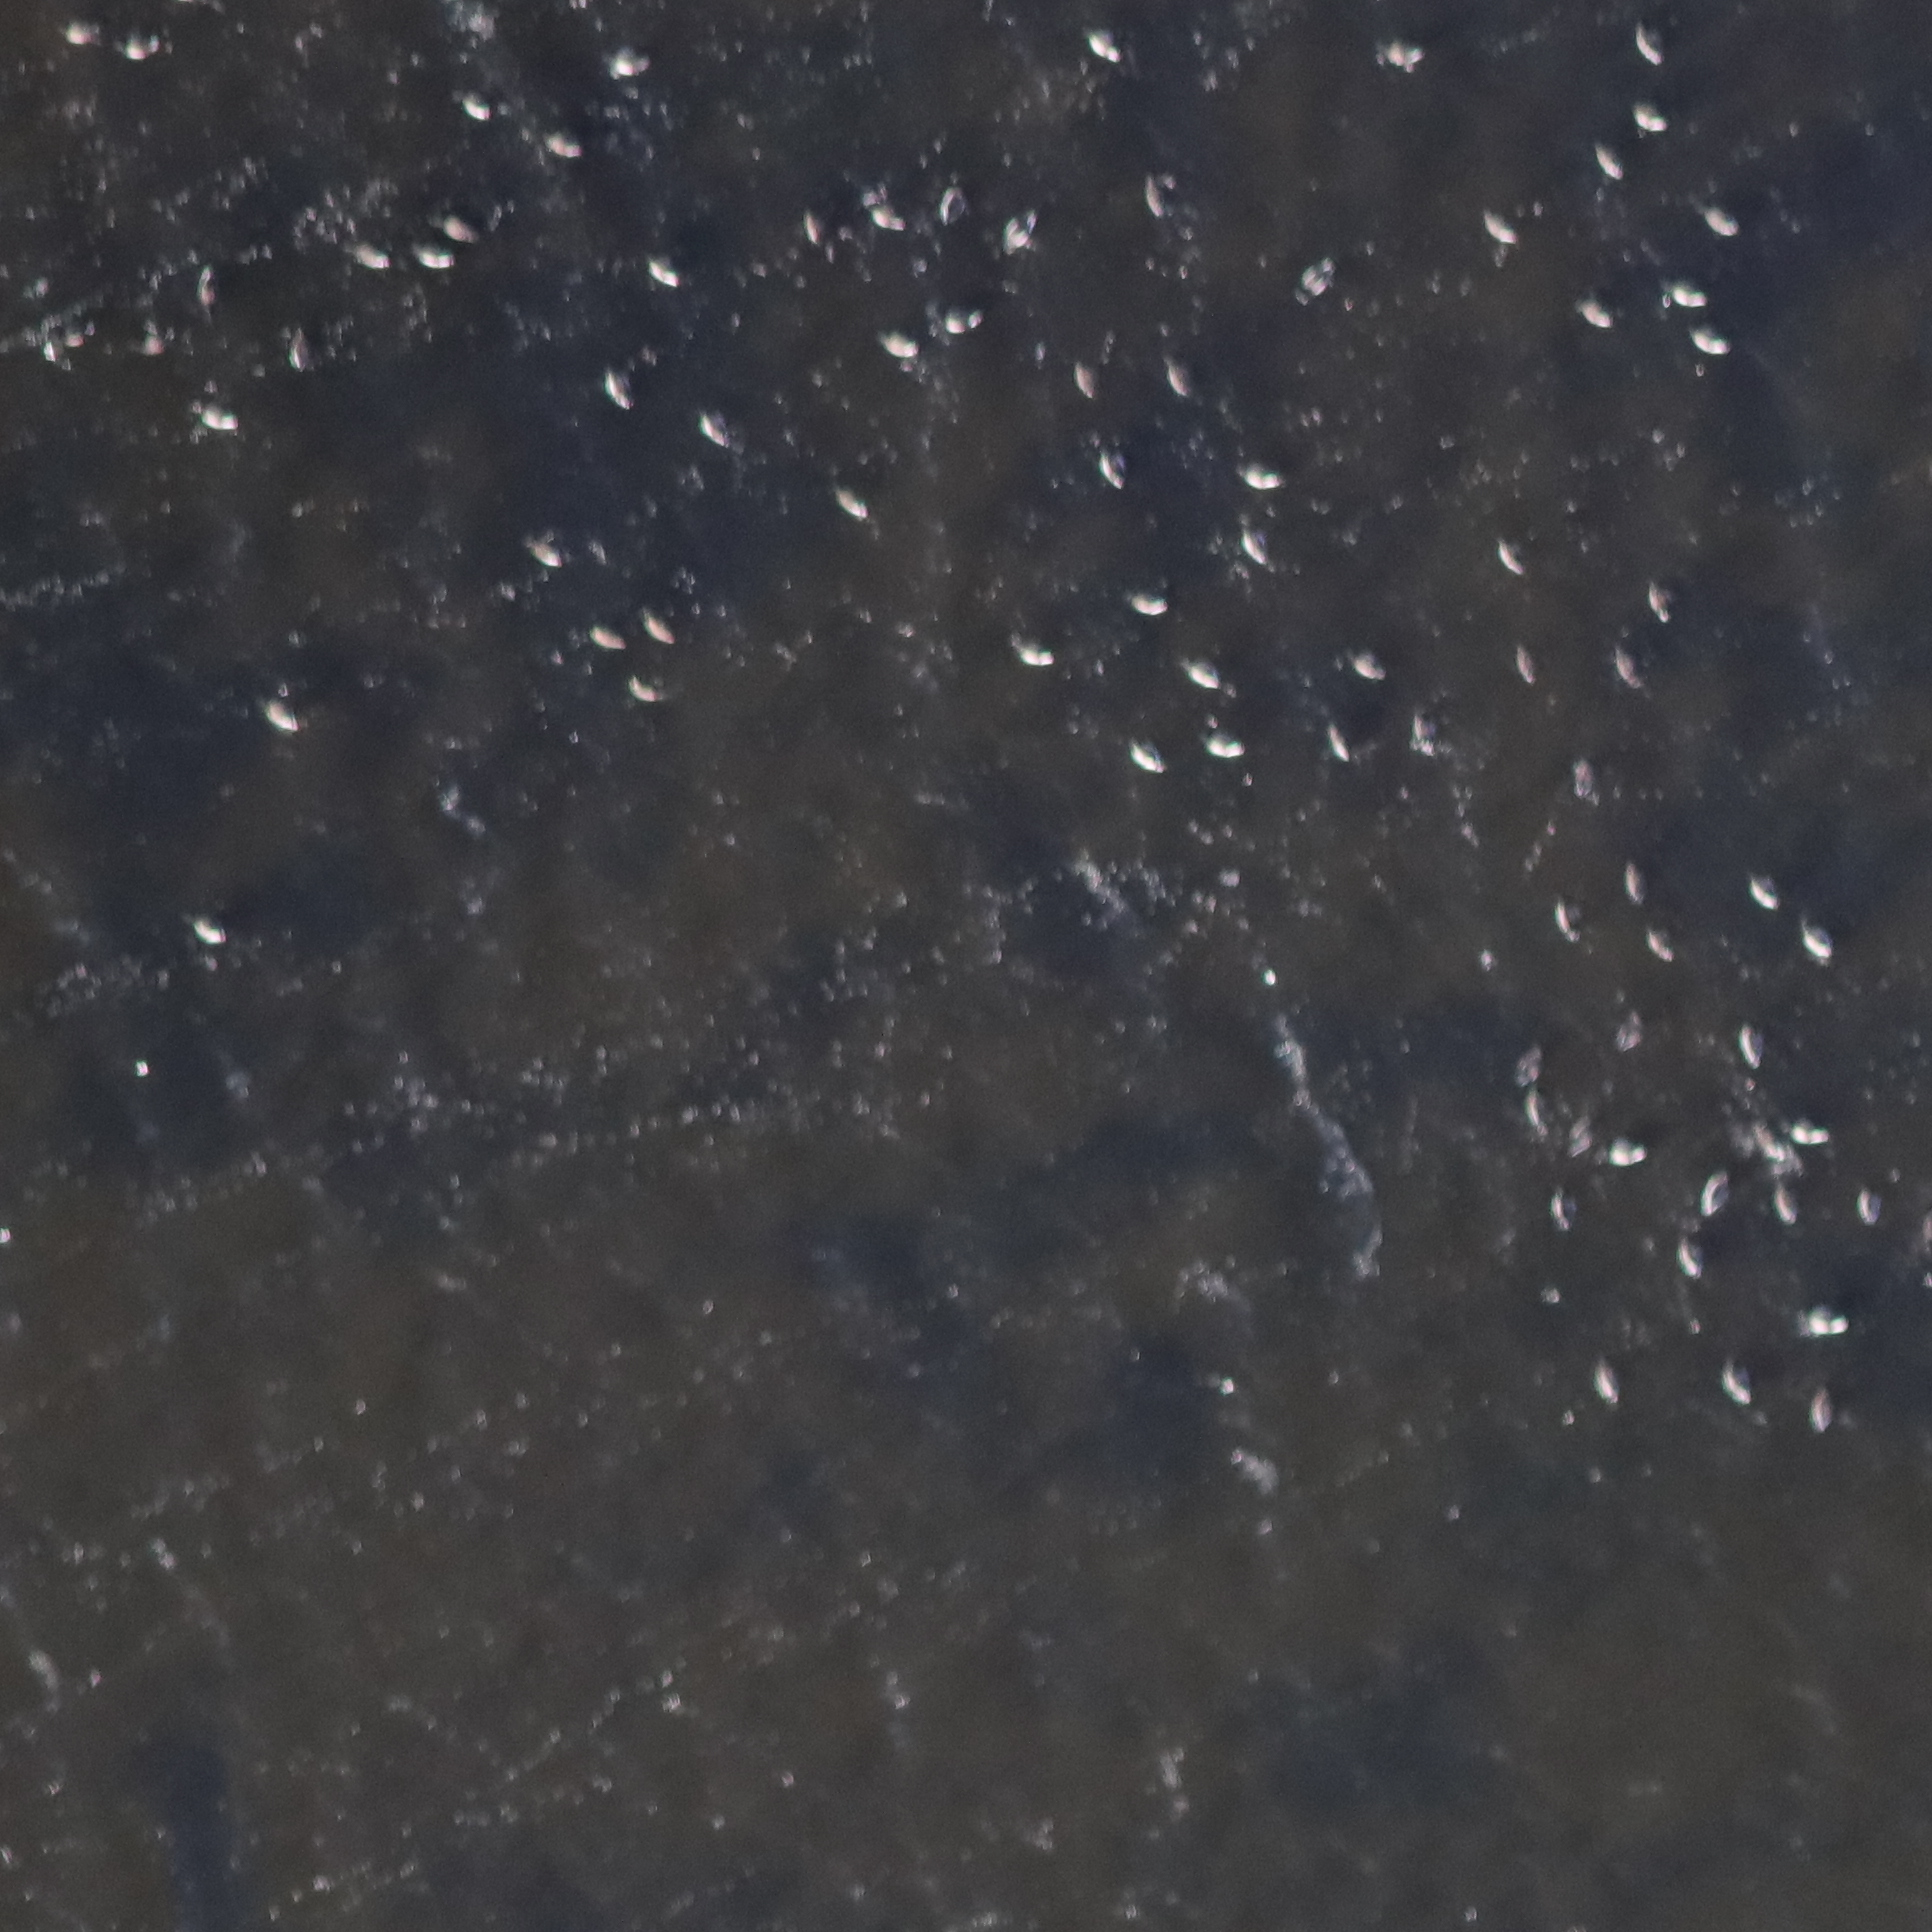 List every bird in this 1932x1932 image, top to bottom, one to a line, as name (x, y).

brant (80, 31)
brant (1648, 42)
brant (1101, 43)
brant (136, 45)
brant (1399, 47)
brant (630, 58)
brant (472, 104)
brant (1649, 114)
brant (565, 143)
brant (1609, 162)
brant (1160, 199)
brant (951, 206)
brant (886, 215)
brant (1722, 224)
brant (817, 226)
brant (458, 230)
brant (1020, 232)
brant (1502, 232)
brant (368, 253)
brant (434, 258)
brant (665, 269)
brant (1316, 279)
brant (1685, 292)
brant (211, 293)
brant (1594, 309)
brant (959, 323)
brant (1708, 342)
brant (155, 343)
brant (56, 346)
brant (898, 346)
brant (300, 356)
brant (1183, 376)
brant (1087, 380)
brant (620, 390)
brant (211, 415)
brant (716, 431)
brant (1113, 466)
brant (1265, 481)
brant (848, 503)
brant (1254, 539)
brant (543, 546)
brant (1515, 556)
brant (1657, 599)
brant (1146, 603)
brant (659, 629)
brant (603, 637)
brant (1034, 654)
brant (1369, 661)
brant (1627, 666)
brant (1528, 668)
brant (1199, 672)
brant (641, 689)
brant (283, 714)
brant (1428, 731)
brant (1224, 738)
brant (1344, 748)
brant (1151, 760)
brant (1580, 778)
brant (1636, 881)
brant (1766, 889)
brant (1569, 915)
brant (211, 927)
brant (1818, 942)
brant (1659, 943)
brant (1633, 1033)
brant (1751, 1045)
brant (1525, 1063)
brant (1536, 1112)
brant (1804, 1130)
brant (1582, 1131)
brant (1768, 1134)
brant (1625, 1151)
brant (1715, 1194)
brant (1786, 1198)
brant (1566, 1205)
brant (1871, 1207)
brant (1688, 1255)
brant (1827, 1322)
brant (1605, 1380)
brant (1736, 1383)
brant (1820, 1413)